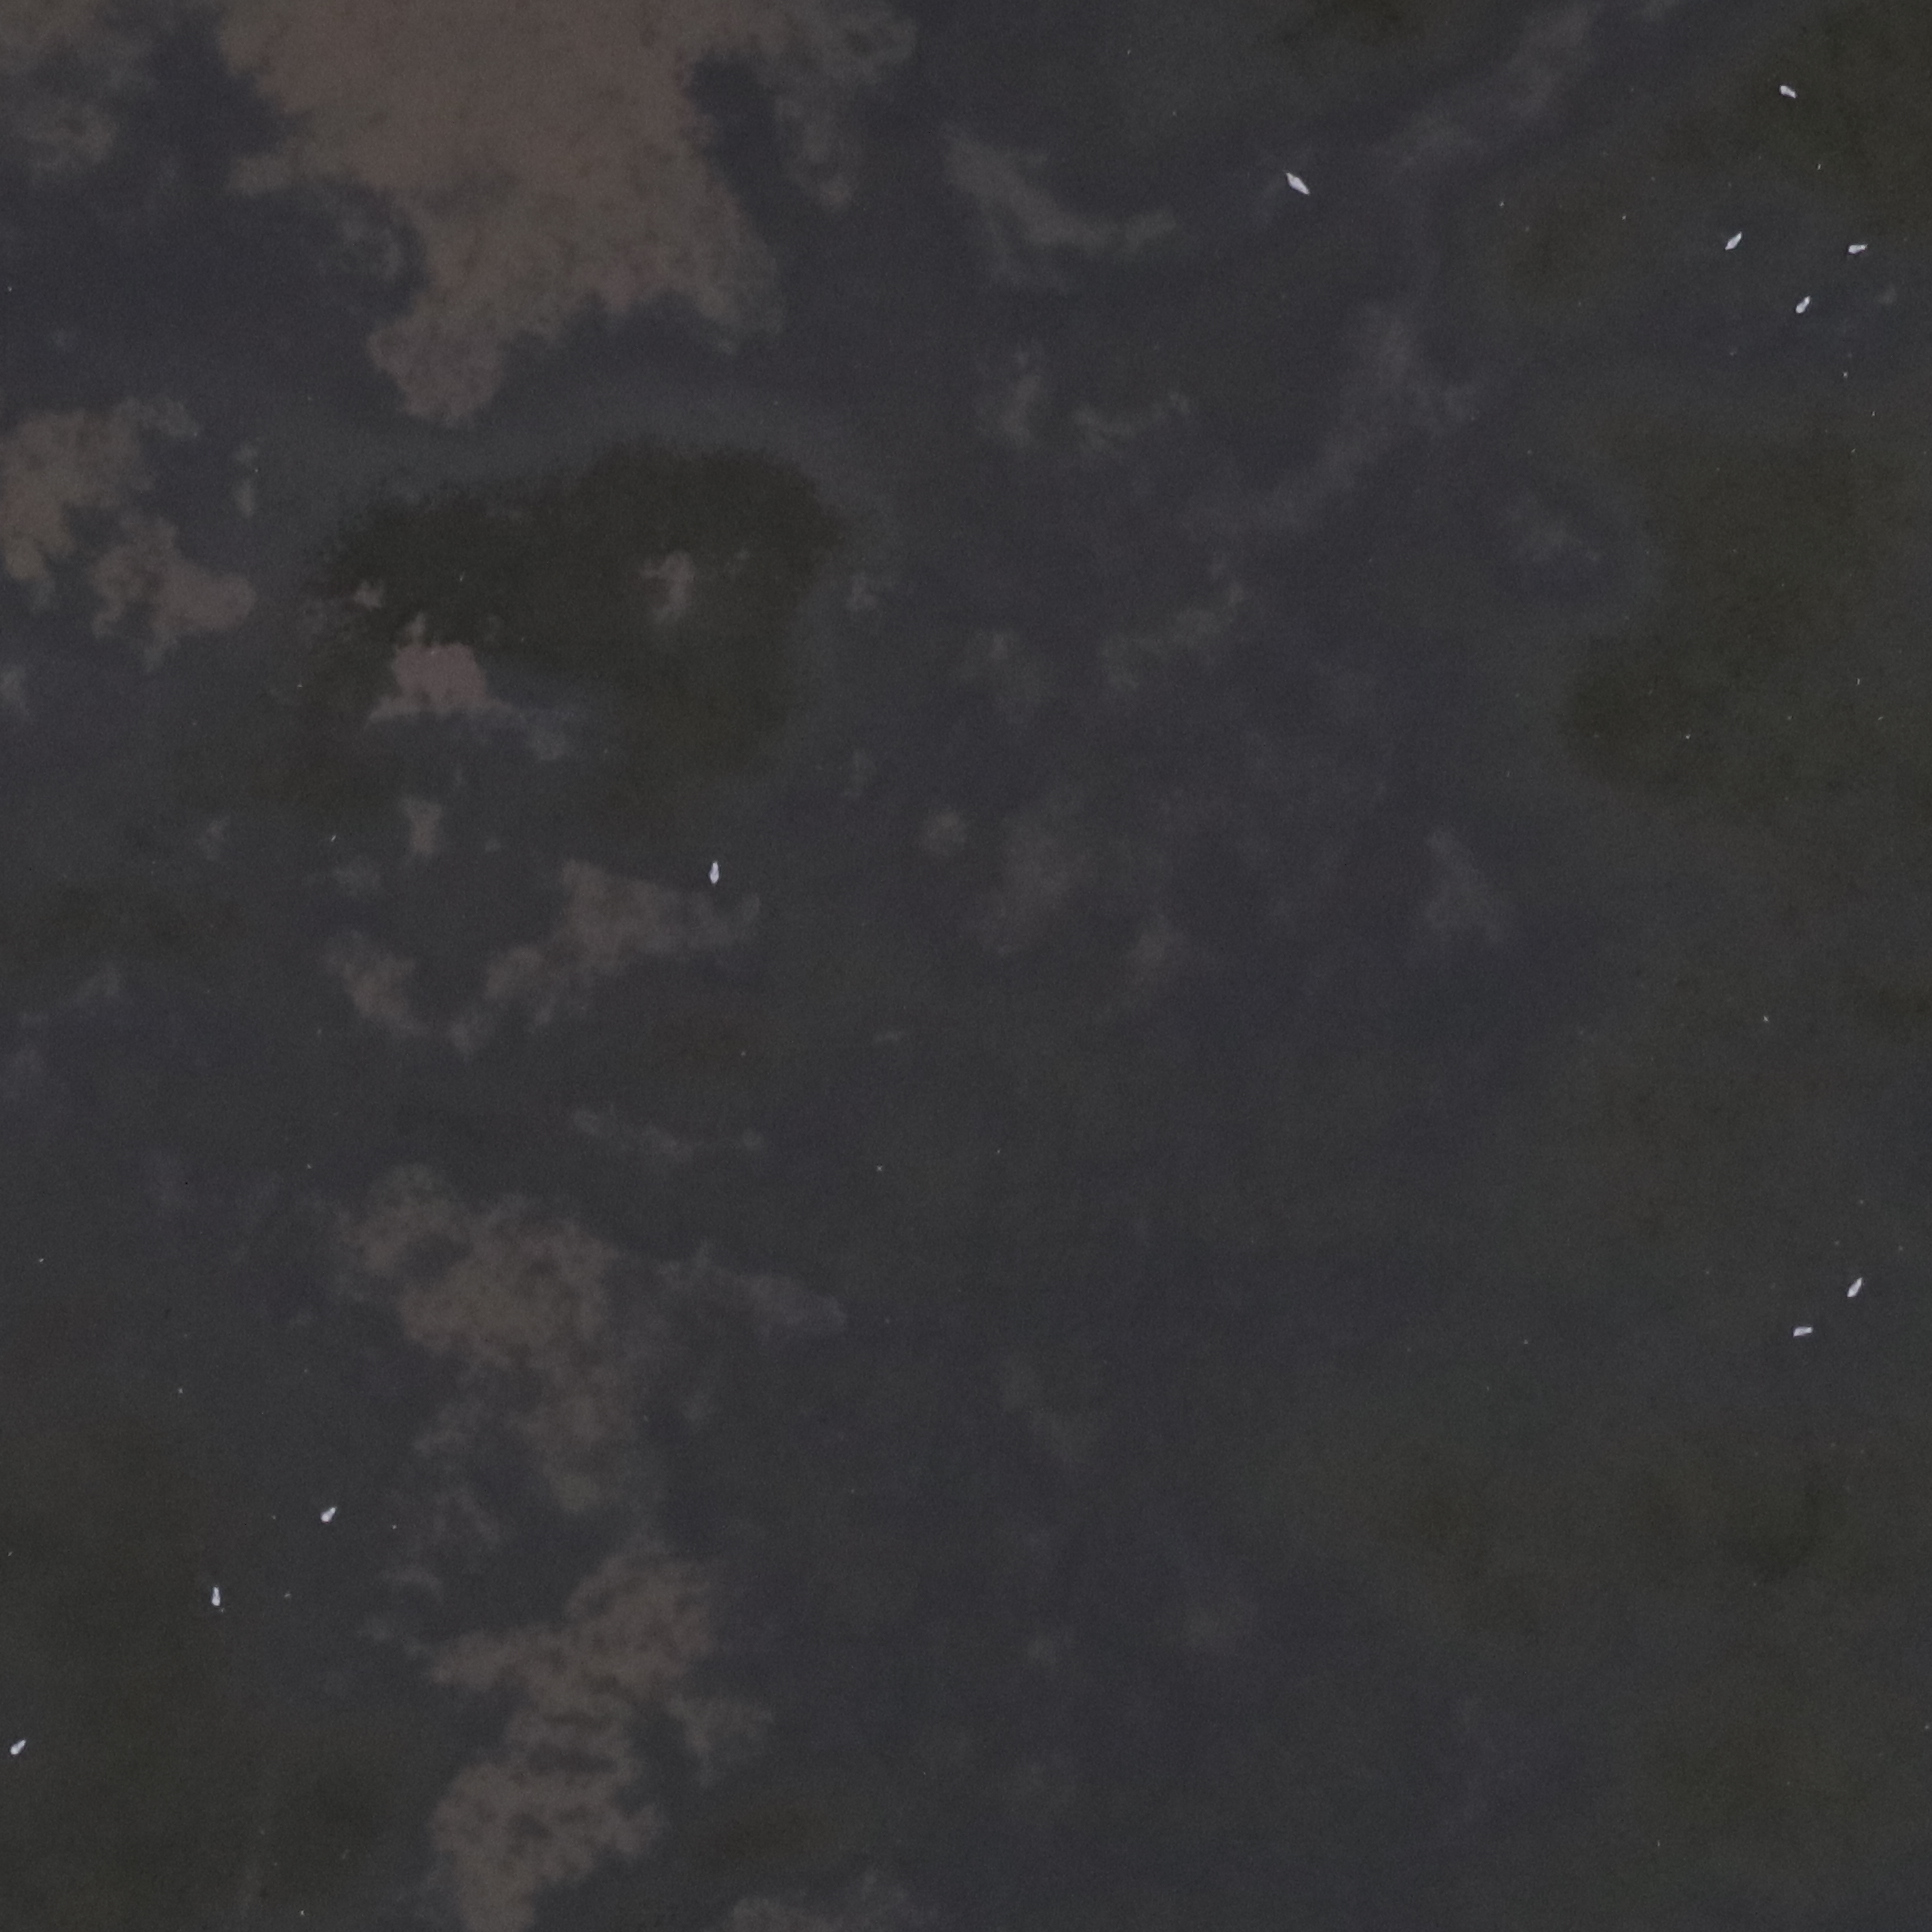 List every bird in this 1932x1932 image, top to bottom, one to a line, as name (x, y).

gull (1788, 92)
gull (1299, 185)
gull (1734, 243)
gull (1857, 249)
gull (1803, 307)
gull (714, 874)
gull (1855, 1288)
gull (1802, 1331)
gull (328, 1515)
gull (217, 1597)
gull (17, 1748)